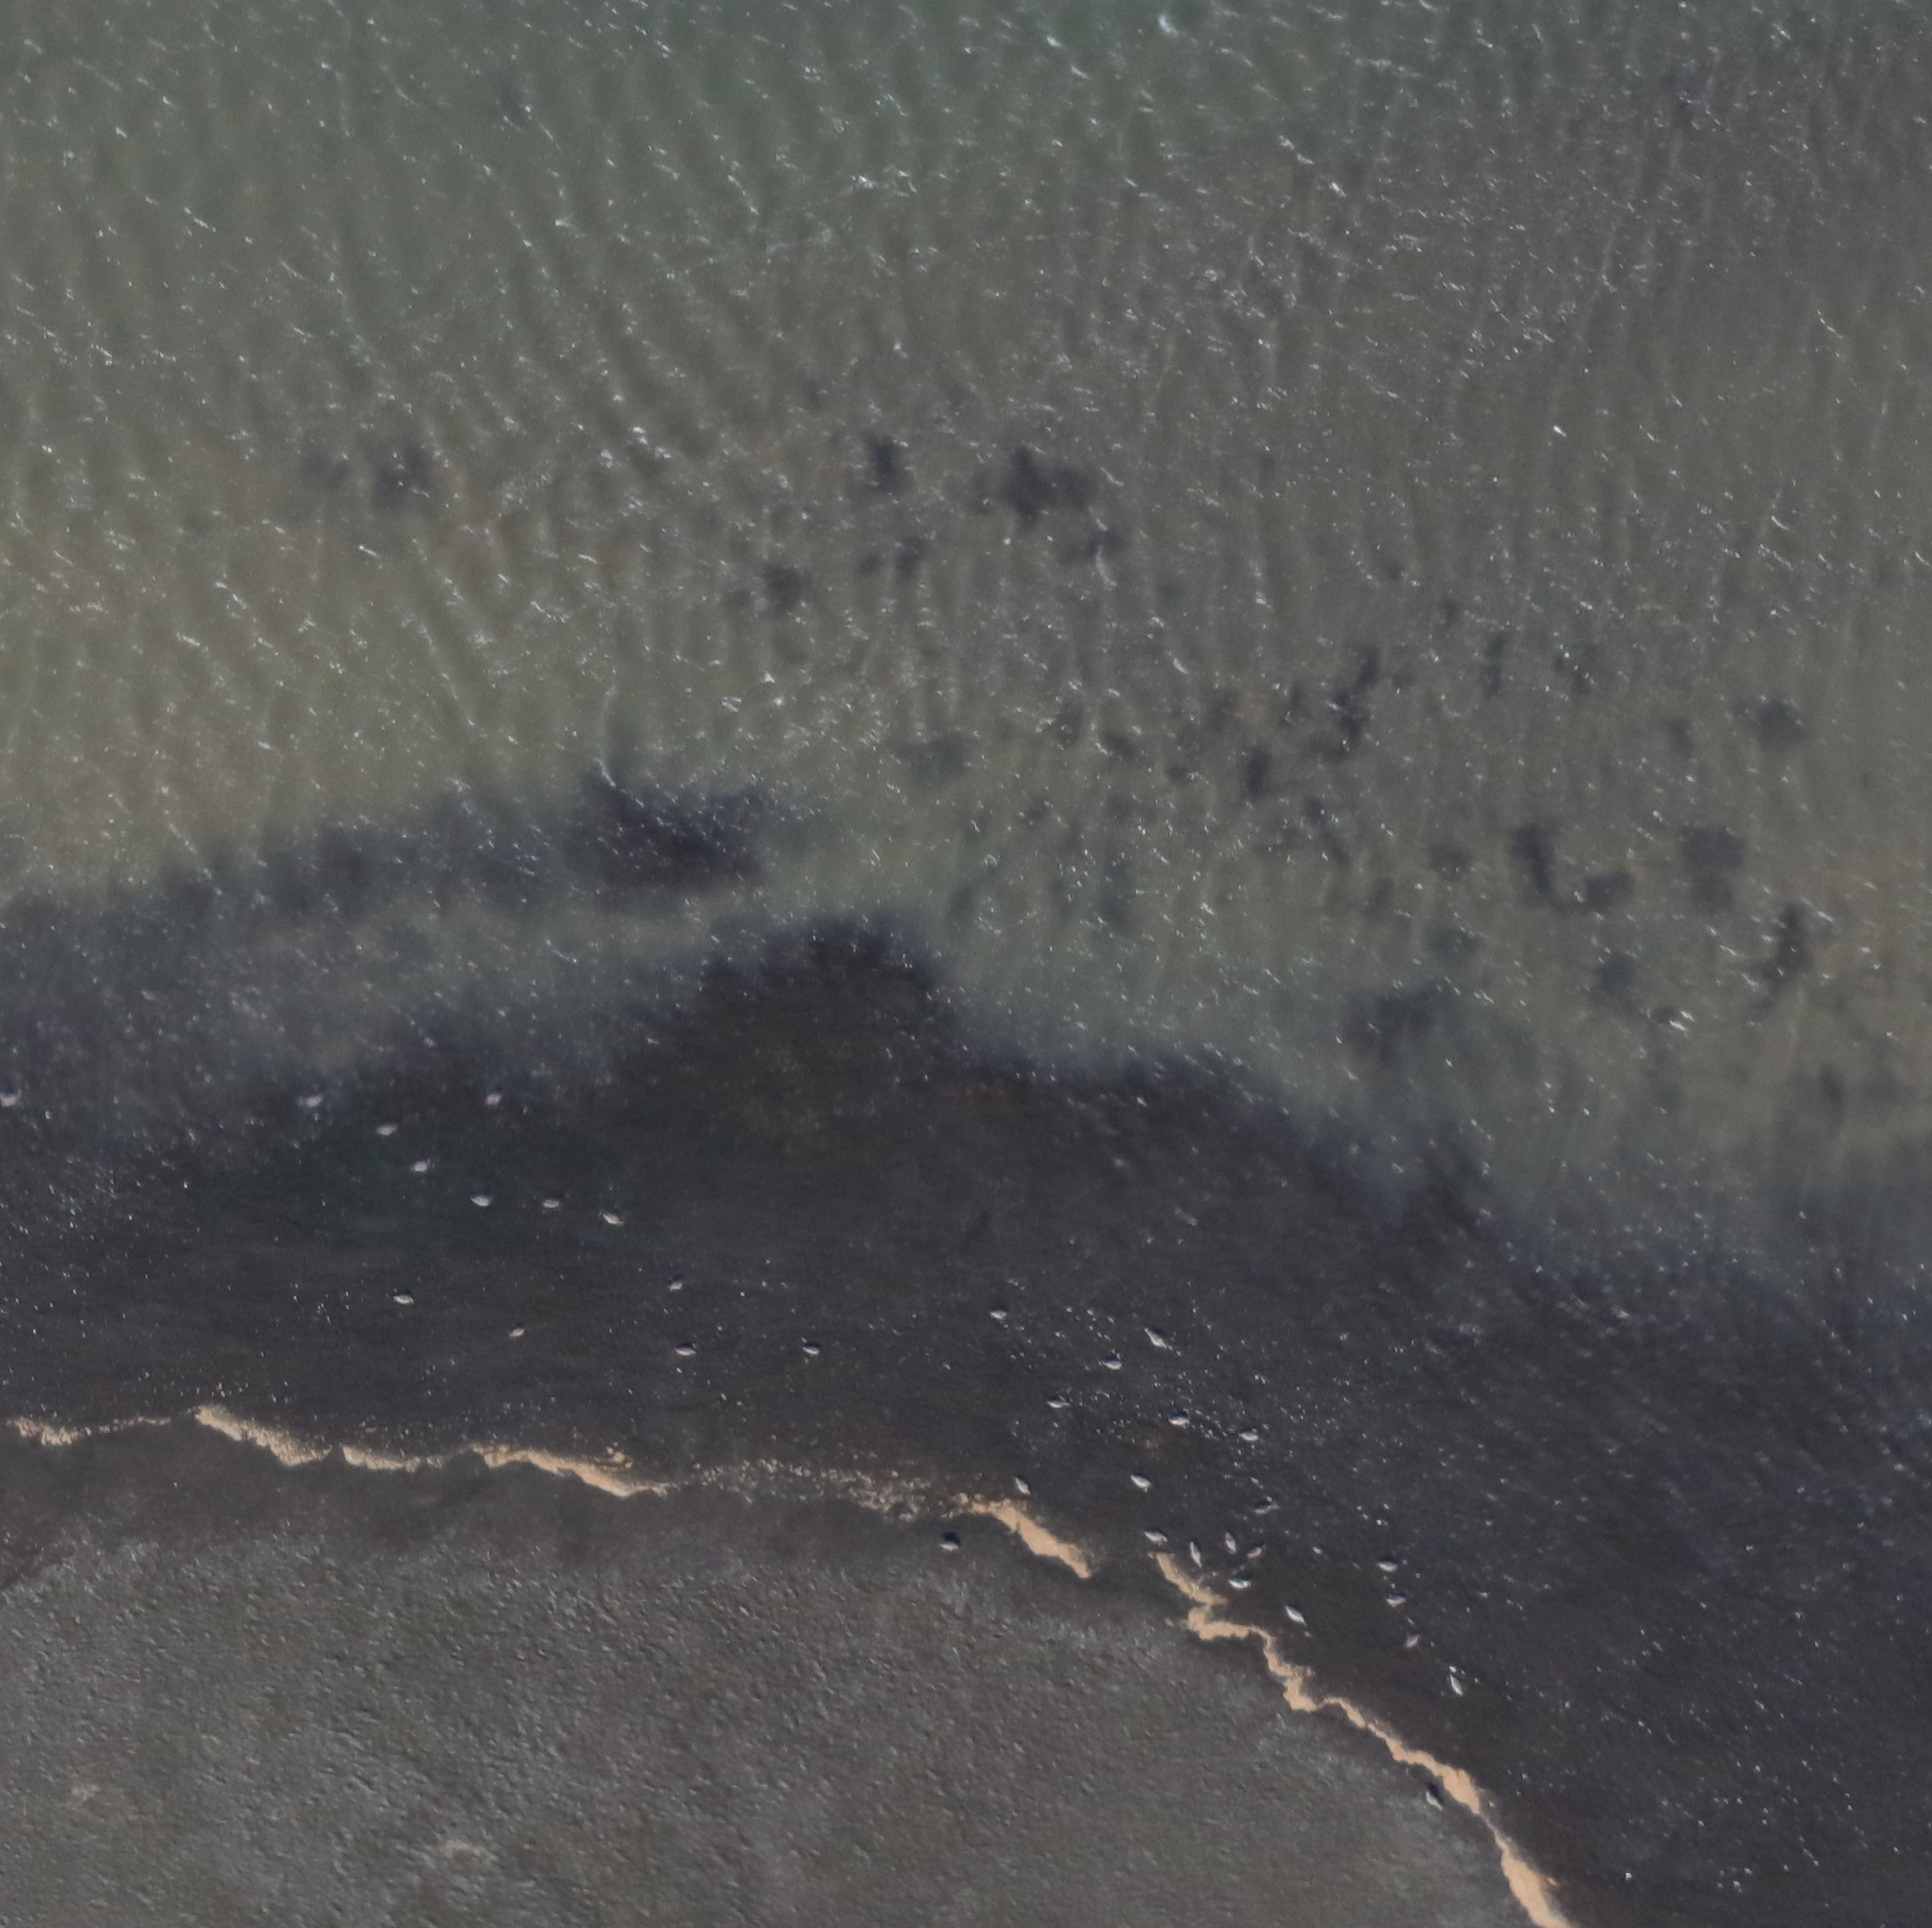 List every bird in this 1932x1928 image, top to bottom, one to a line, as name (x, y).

other bird (11, 1098)
other bird (492, 1100)
other bird (313, 1101)
other bird (385, 1130)
other bird (422, 1166)
other bird (483, 1202)
other bird (554, 1204)
other bird (616, 1216)
other bird (679, 1283)
other bird (405, 1297)
other bird (1001, 1315)
other bird (512, 1333)
other bird (1157, 1339)
other bird (813, 1350)
other bird (686, 1352)
other bird (1110, 1364)
other bird (1053, 1405)
other bird (1178, 1420)
other bird (1247, 1435)
other bird (1142, 1479)
other bird (1023, 1487)
other bird (1262, 1508)
other bird (1156, 1538)
other bird (1230, 1542)
other bird (951, 1547)
other bird (1253, 1553)
other bird (1195, 1555)
other bird (1387, 1563)
other bird (1240, 1585)
other bird (1395, 1599)
other bird (1294, 1615)
other bird (1411, 1640)
other bird (1456, 1686)
other bird (1431, 1800)